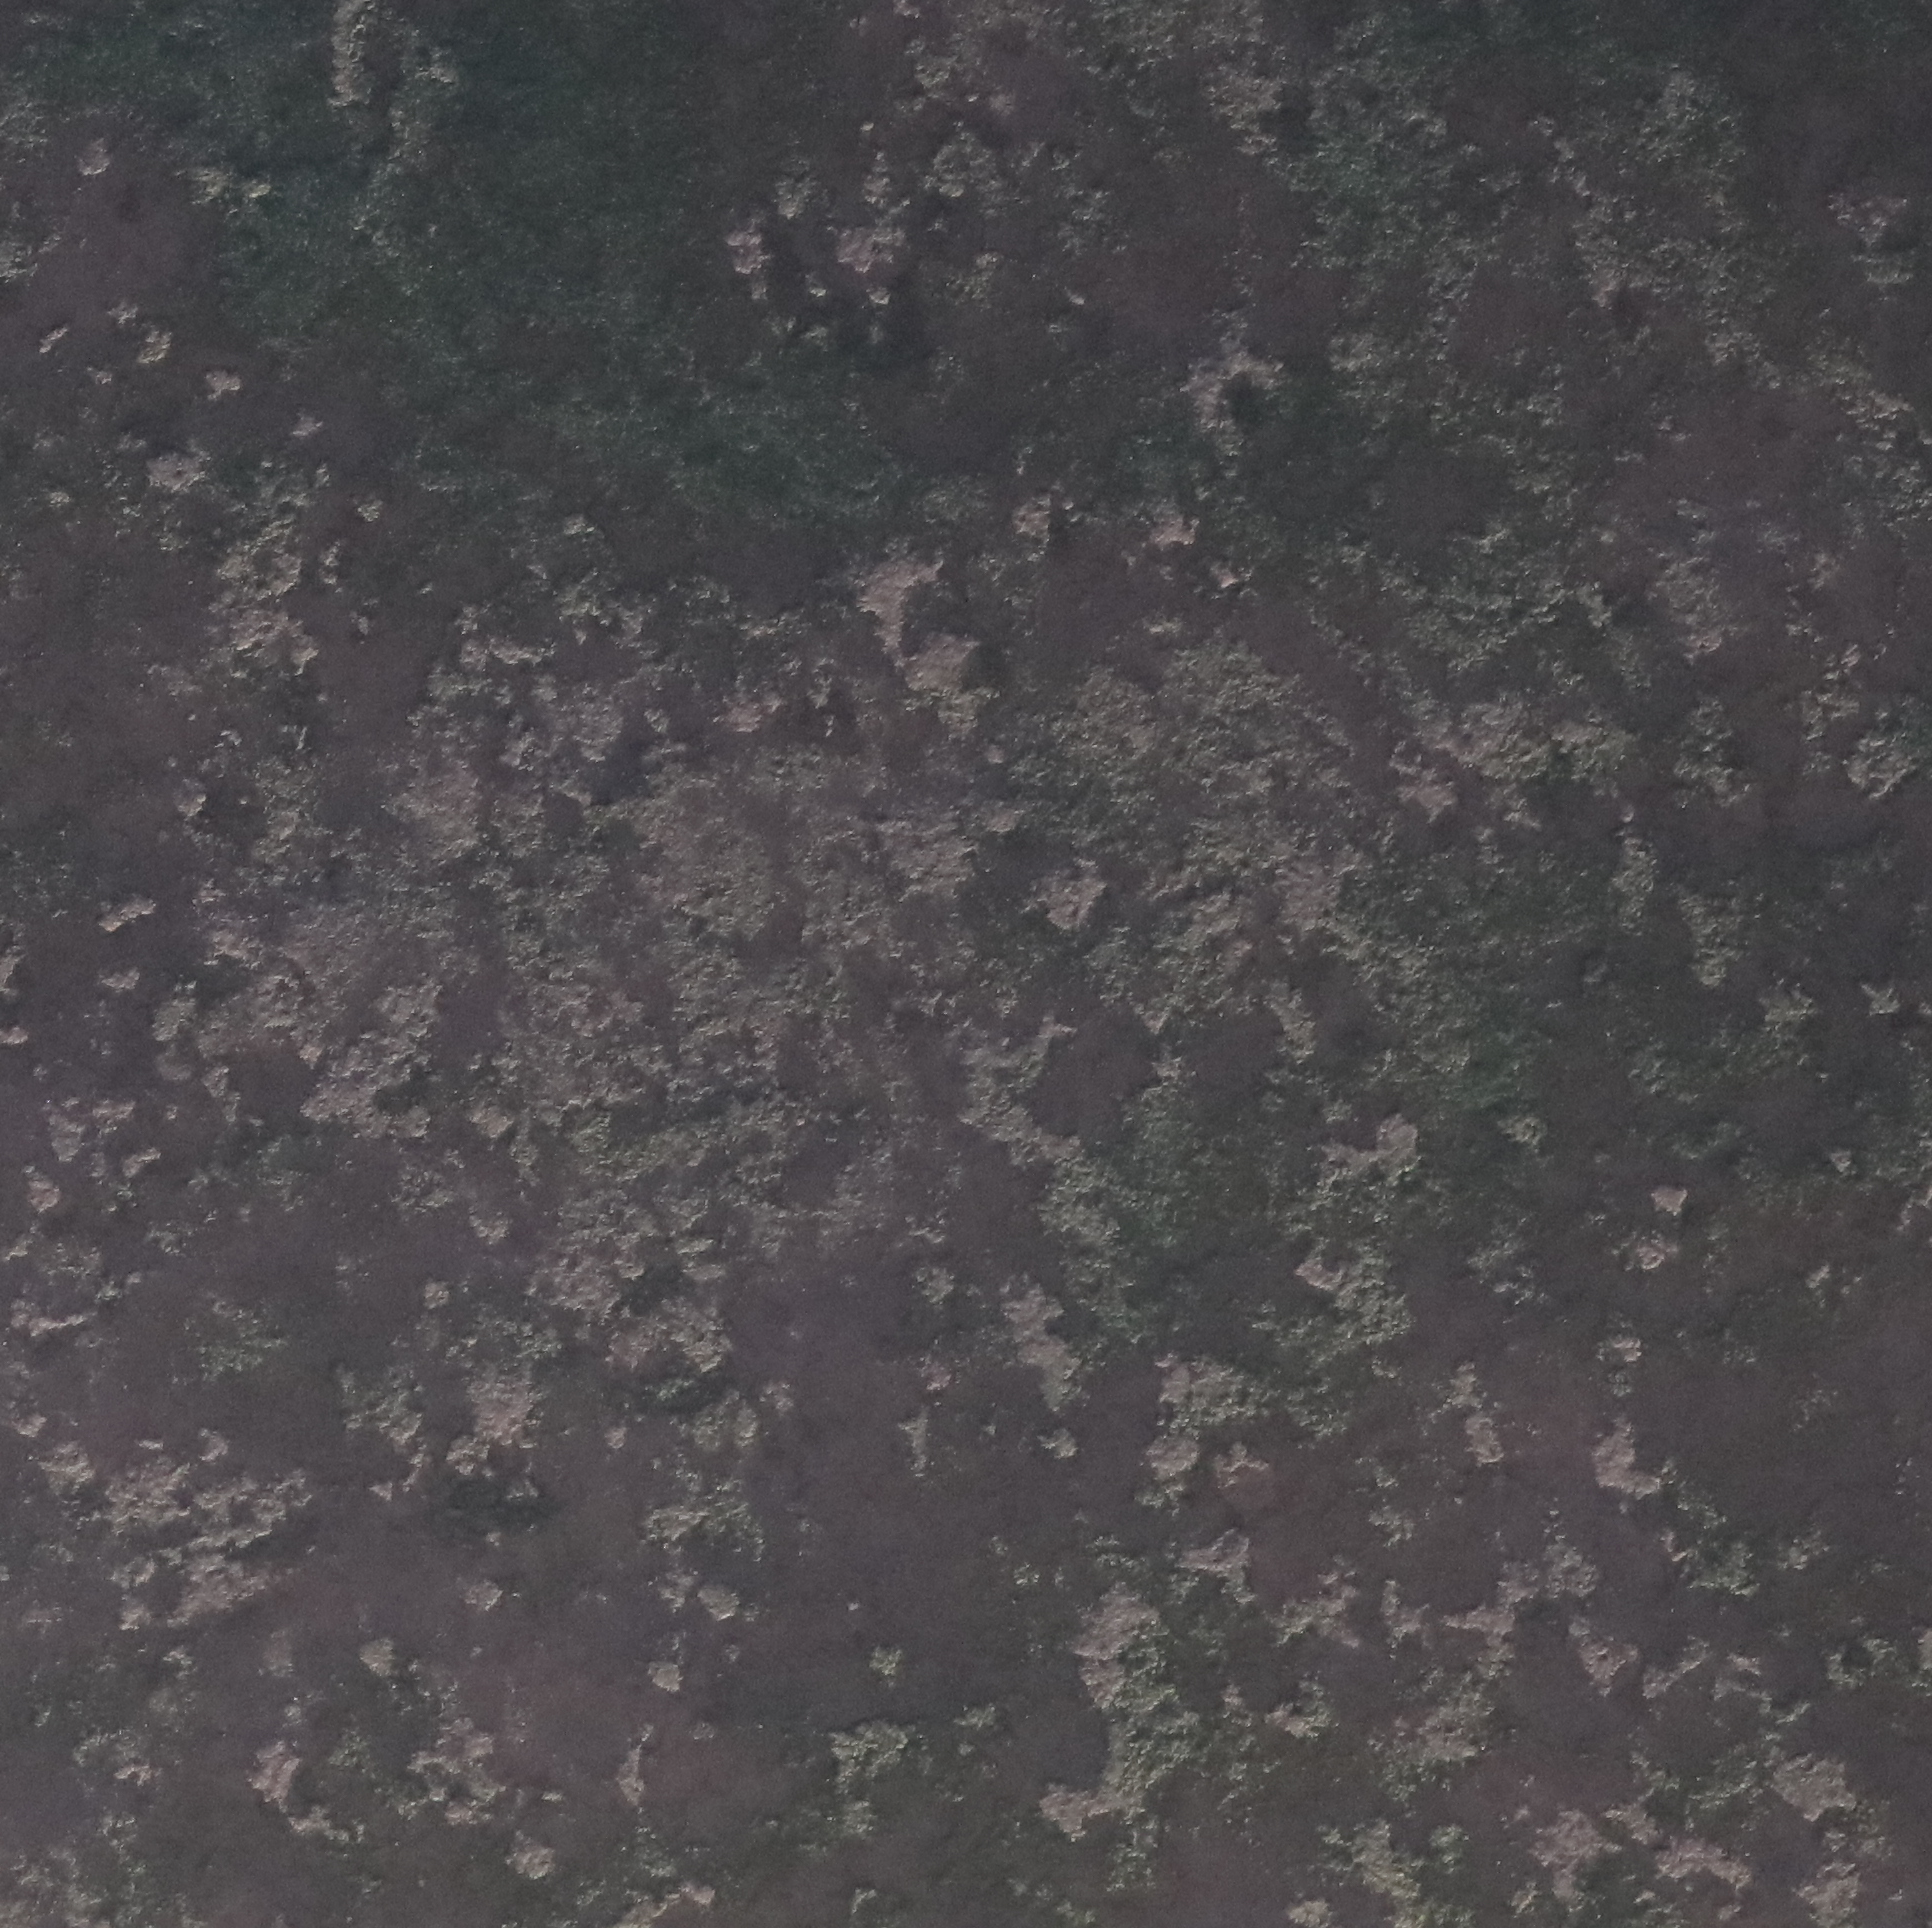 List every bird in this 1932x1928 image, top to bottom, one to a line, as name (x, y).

None